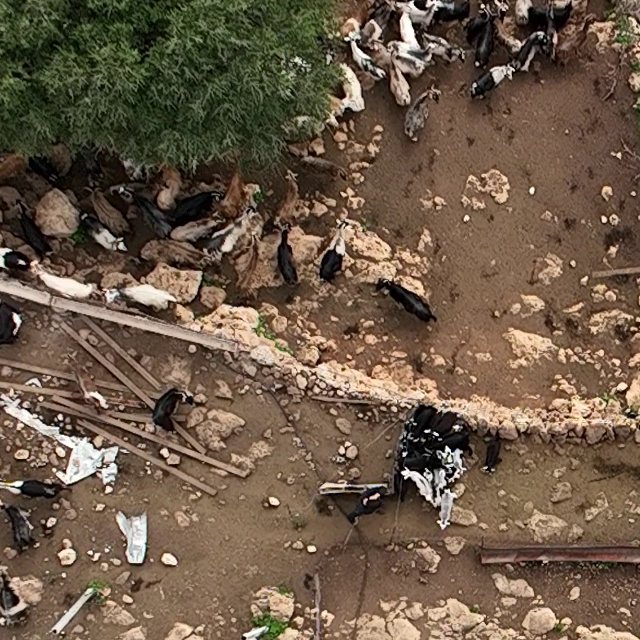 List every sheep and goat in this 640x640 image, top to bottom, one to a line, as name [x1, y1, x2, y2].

goat [410, 0, 438, 27]
goat [454, 0, 470, 20]
goat [515, 0, 532, 24]
goat [522, 0, 572, 34]
goat [339, 1, 373, 35]
goat [437, 1, 451, 20]
goat [543, 1, 557, 58]
goat [475, 2, 497, 67]
goat [362, 3, 395, 40]
goat [397, 8, 419, 45]
goat [463, 13, 483, 44]
goat [558, 16, 596, 56]
goat [493, 17, 522, 53]
goat [346, 31, 387, 81]
goat [509, 31, 544, 70]
goat [422, 33, 466, 63]
goat [388, 40, 435, 61]
goat [390, 43, 423, 78]
goat [389, 45, 411, 104]
goat [277, 53, 311, 100]
goat [347, 60, 375, 90]
goat [338, 63, 365, 112]
goat [470, 65, 514, 99]
goat [405, 85, 440, 143]
goat [322, 92, 352, 115]
goat [322, 110, 340, 127]
goat [281, 116, 325, 135]
goat [0, 145, 4, 165]
goat [28, 152, 60, 185]
goat [0, 154, 29, 182]
goat [298, 157, 350, 182]
goat [221, 164, 249, 218]
goat [156, 165, 183, 211]
goat [276, 167, 298, 225]
goat [83, 180, 130, 236]
goat [118, 185, 170, 235]
goat [169, 191, 222, 227]
goat [12, 199, 54, 254]
goat [205, 209, 253, 257]
goat [170, 211, 224, 240]
goat [79, 212, 128, 253]
goat [319, 220, 347, 280]
goat [278, 222, 301, 285]
goat [0, 232, 29, 271]
goat [143, 236, 216, 268]
goat [31, 261, 98, 299]
goat [377, 278, 437, 323]
goat [103, 284, 177, 310]
goat [0, 300, 23, 346]
goat [152, 388, 193, 432]
goat [405, 404, 426, 428]
goat [424, 410, 442, 435]
goat [409, 411, 433, 443]
goat [432, 411, 458, 441]
goat [398, 431, 409, 458]
goat [482, 433, 501, 472]
goat [428, 434, 470, 451]
goat [403, 448, 433, 469]
goat [434, 448, 454, 468]
goat [453, 449, 468, 473]
goat [446, 464, 460, 483]
goat [424, 466, 446, 507]
goat [401, 468, 437, 507]
goat [394, 473, 407, 502]
goat [0, 481, 73, 499]
goat [437, 489, 458, 530]
goat [0, 498, 40, 551]
goat [0, 563, 28, 616]
goat [240, 626, 268, 639]